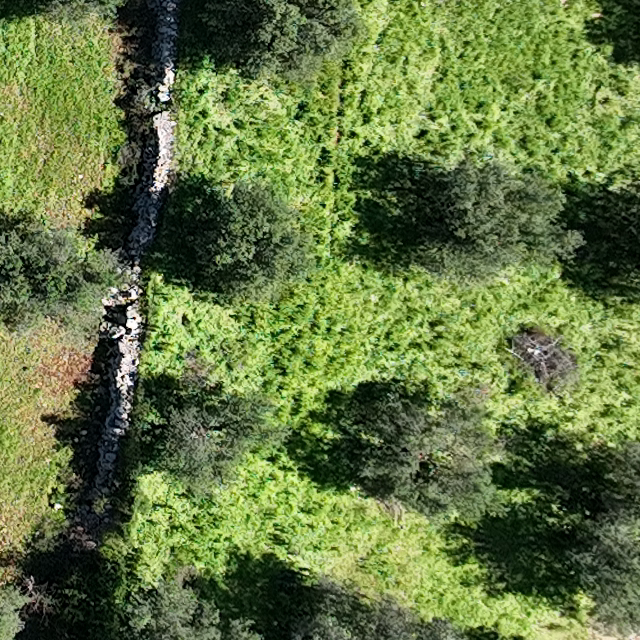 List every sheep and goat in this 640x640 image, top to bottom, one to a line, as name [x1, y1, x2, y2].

None